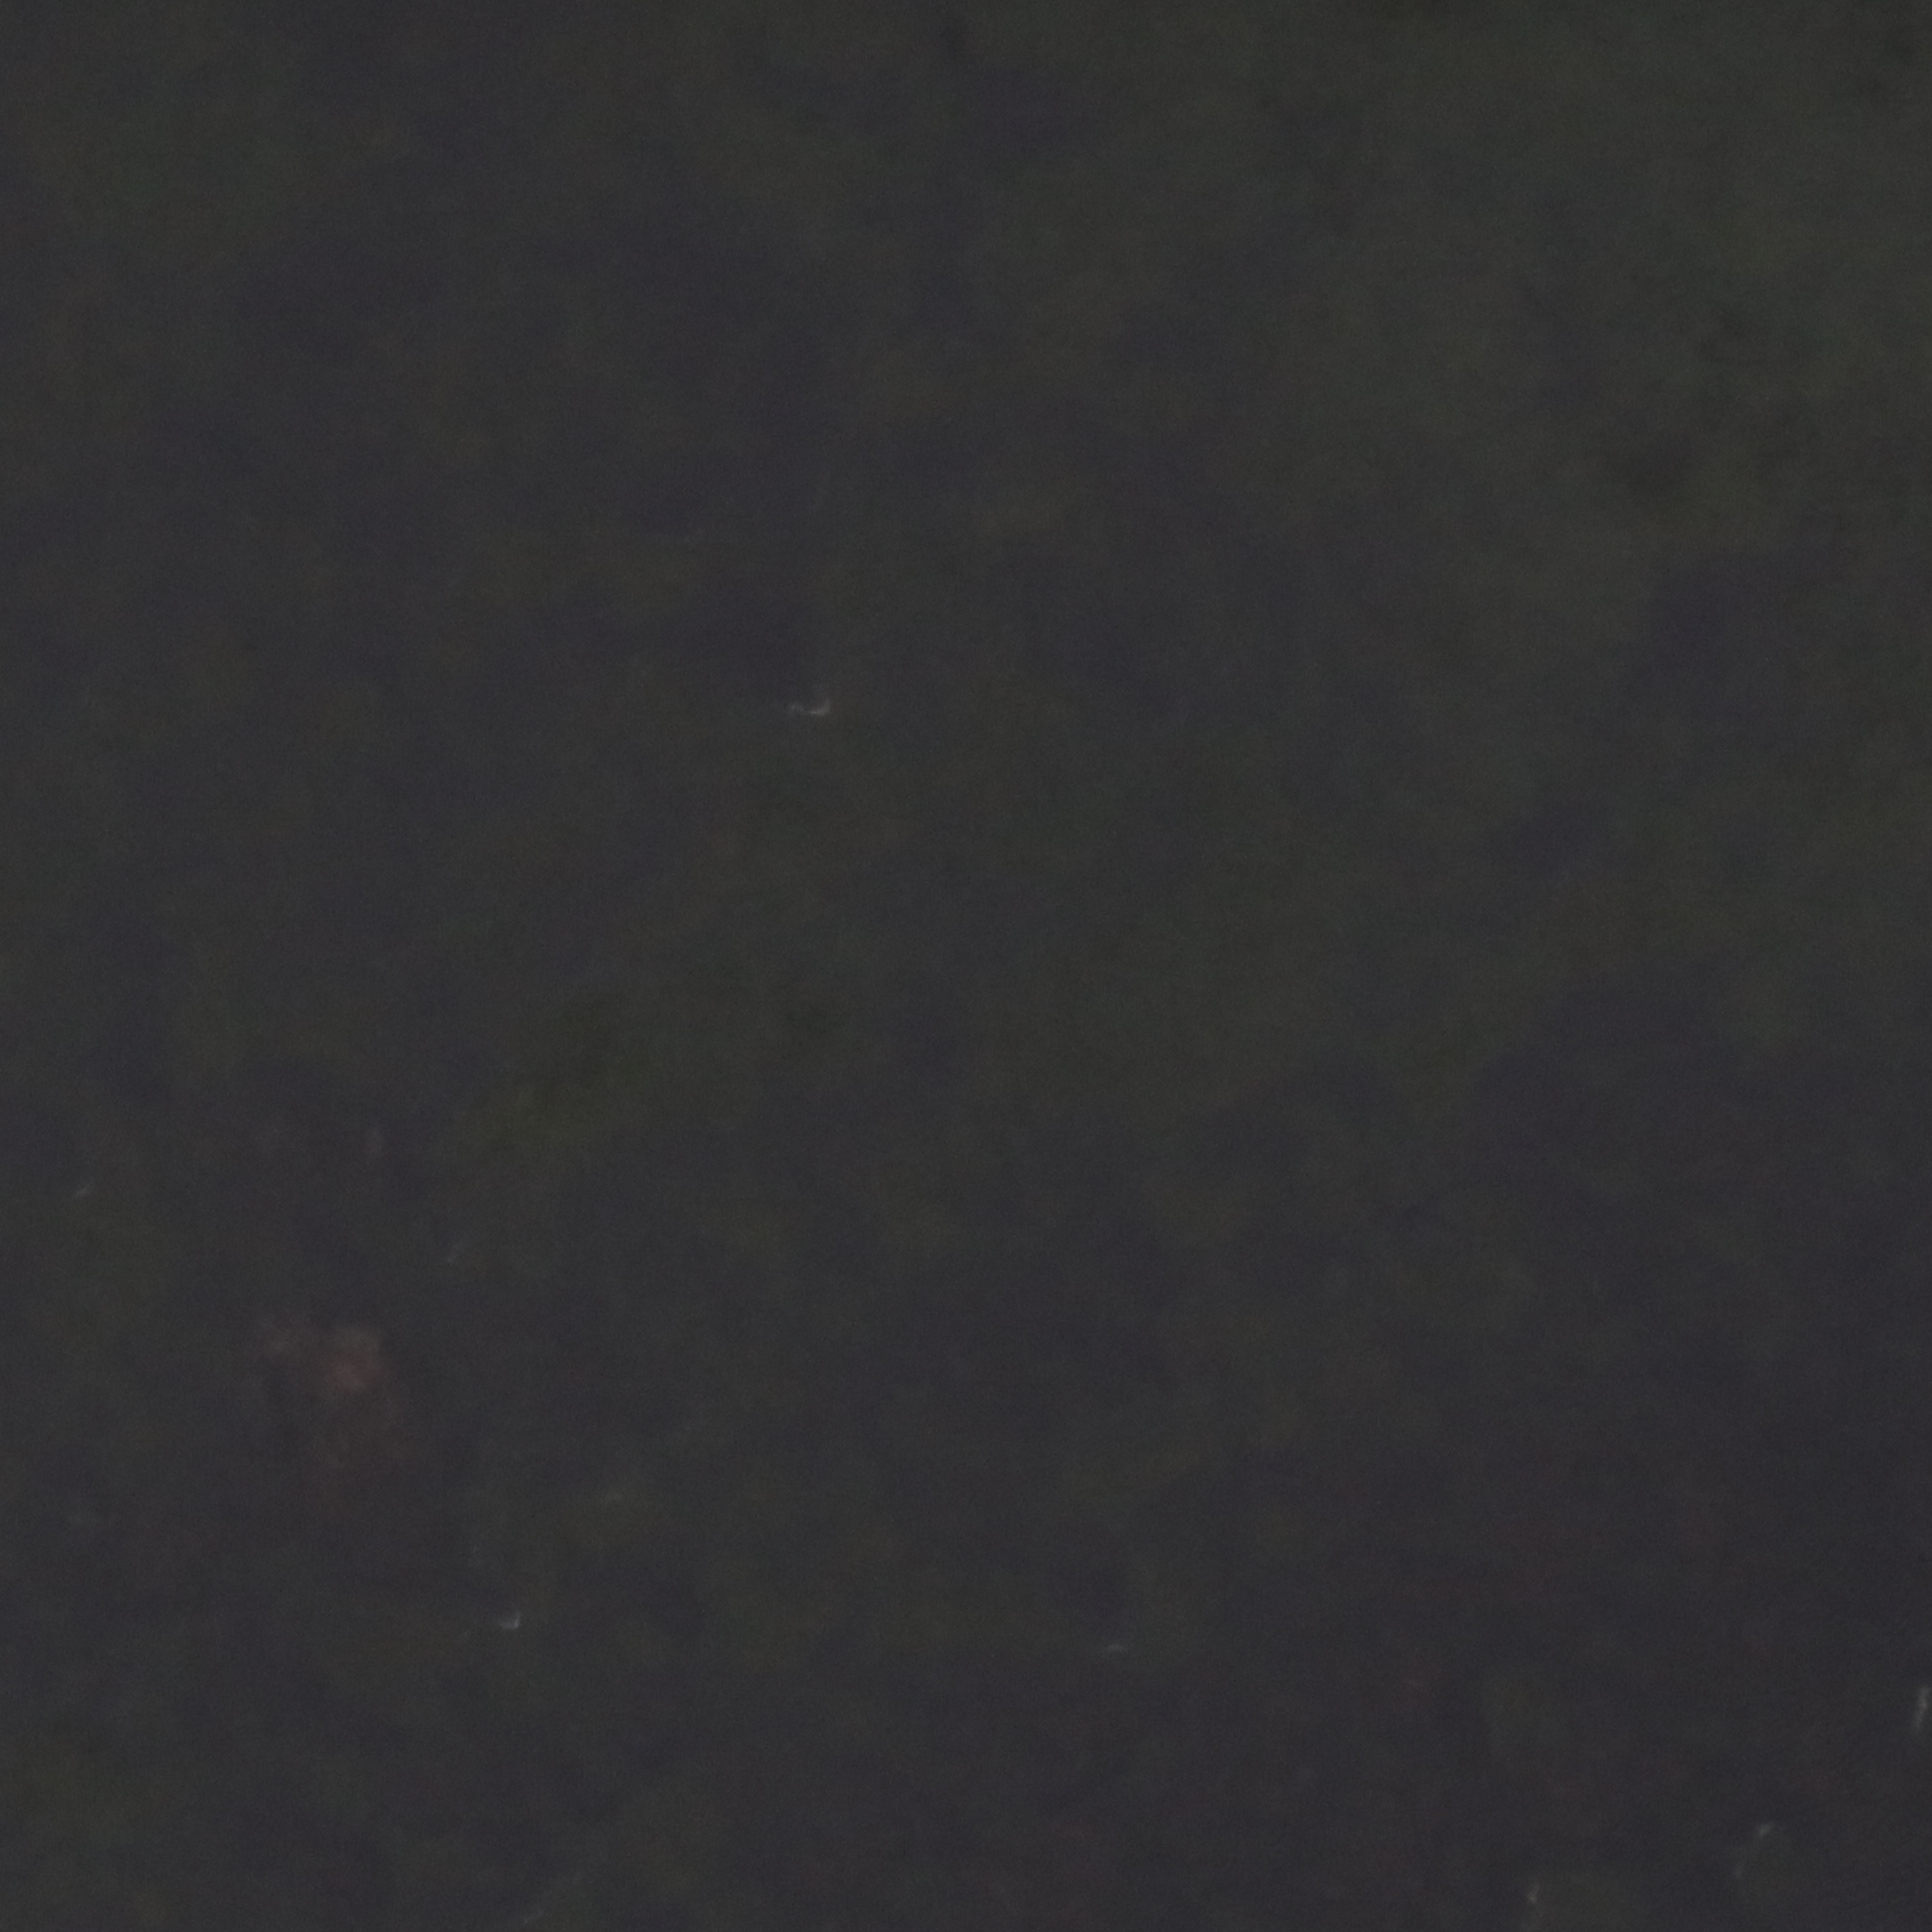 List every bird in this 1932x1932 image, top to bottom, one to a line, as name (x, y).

None